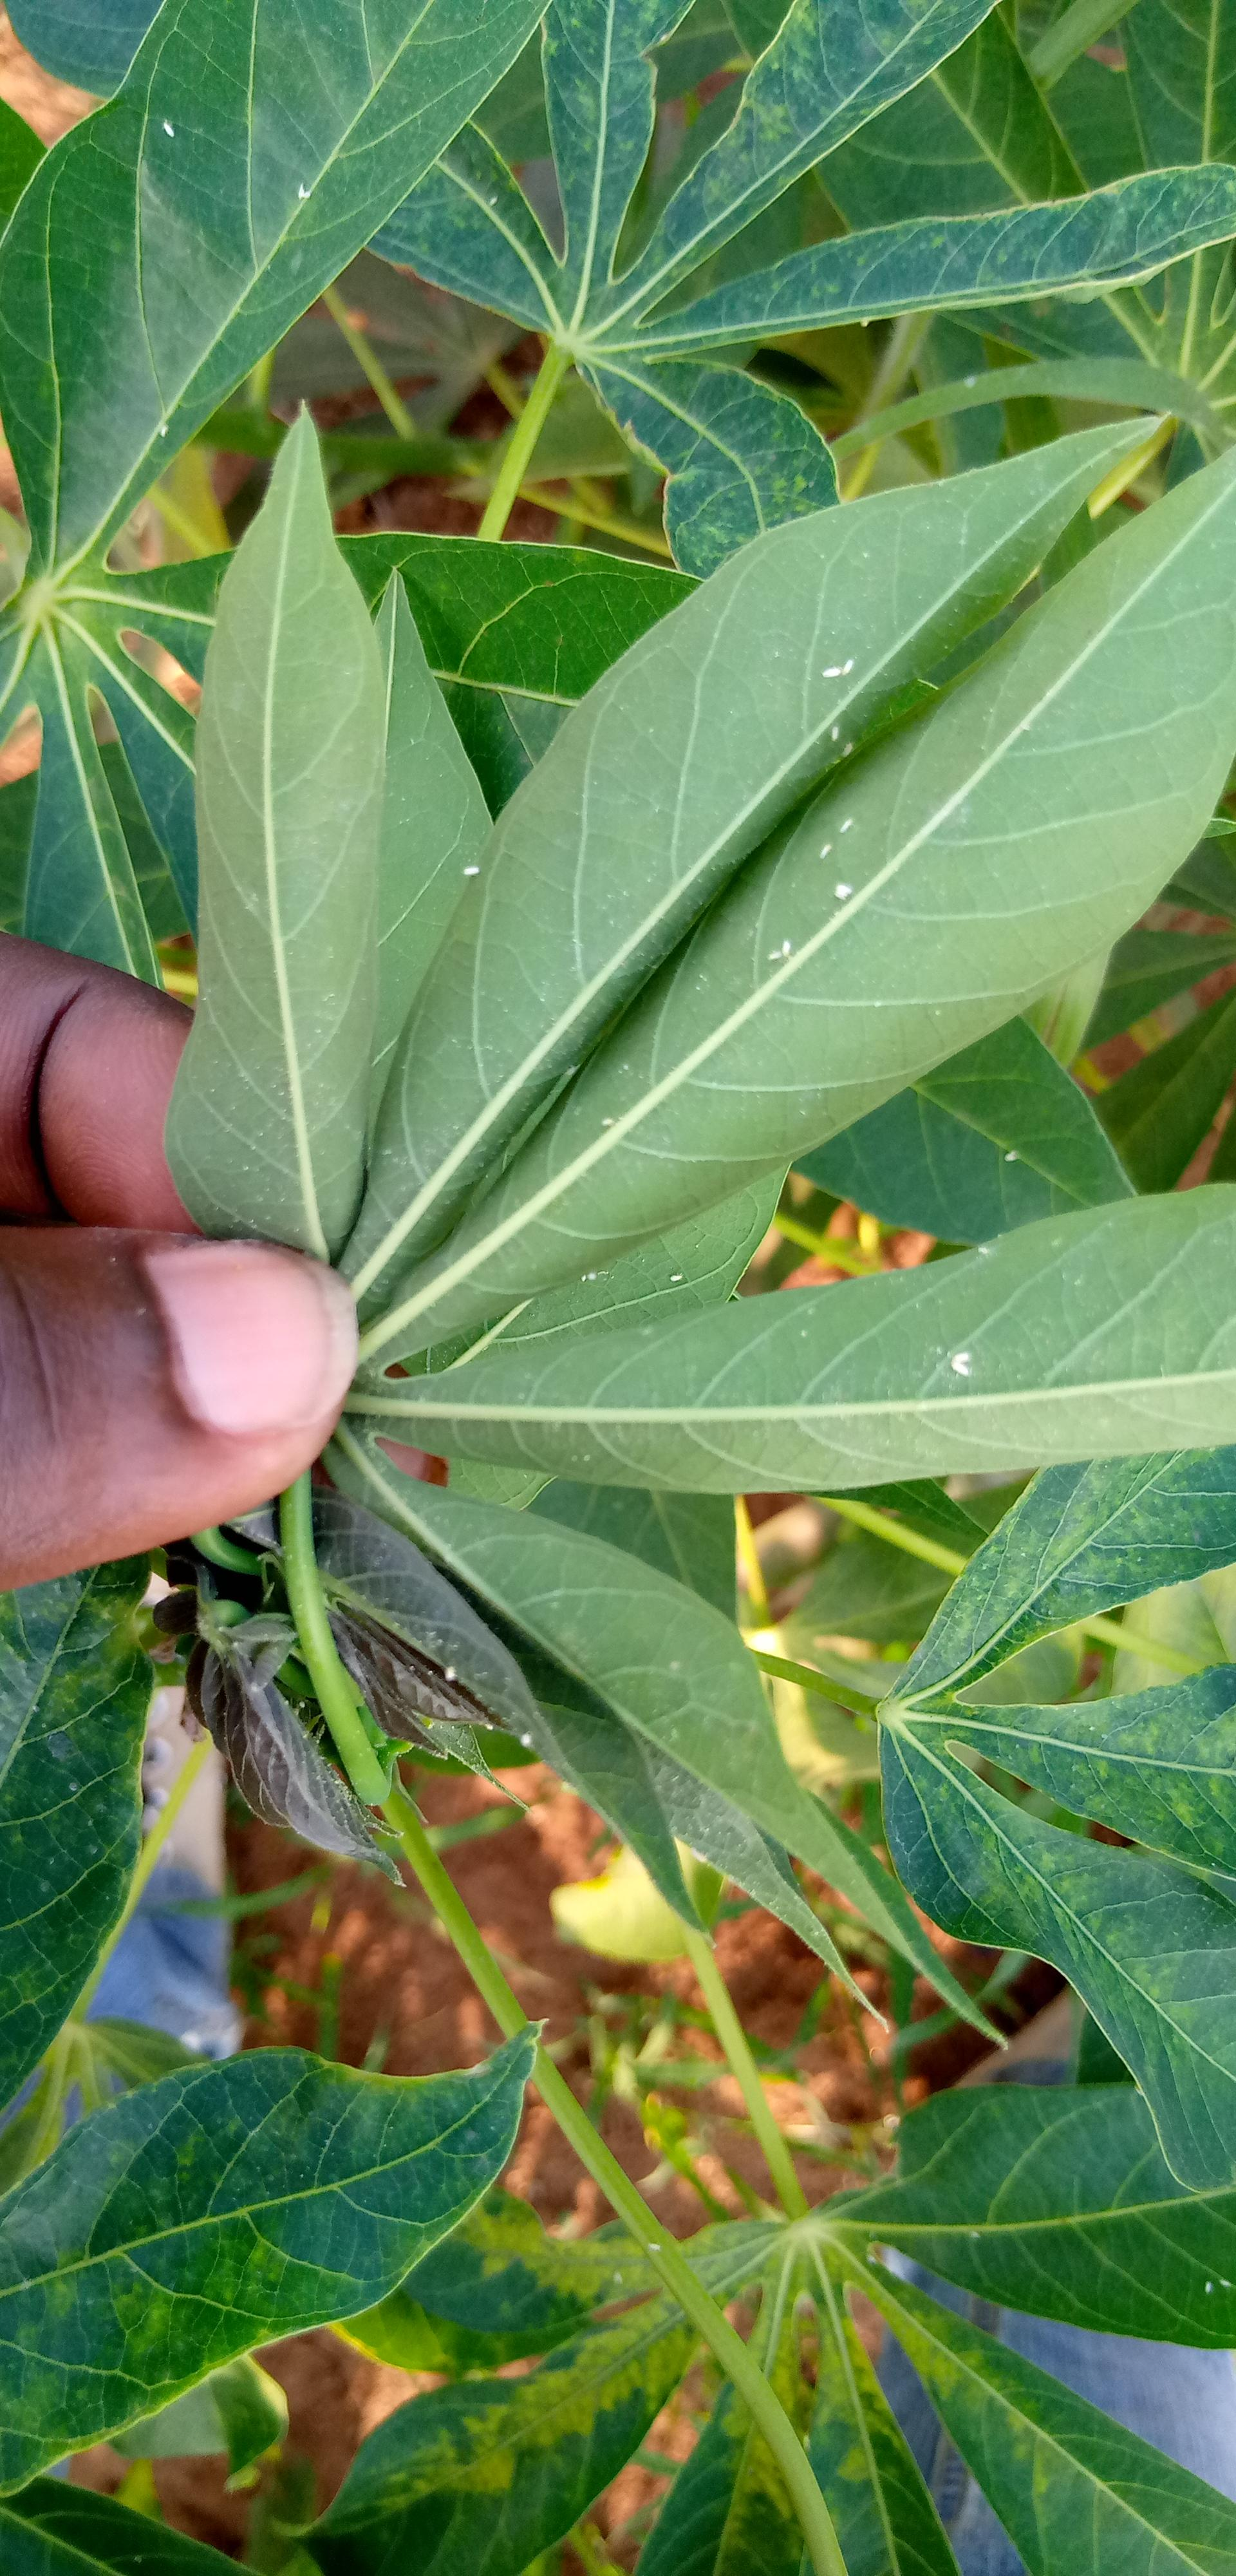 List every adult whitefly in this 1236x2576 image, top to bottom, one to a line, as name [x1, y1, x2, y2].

whitefly [160, 117, 176, 138]
whitefly [295, 182, 312, 202]
whitefly [487, 194, 502, 209]
whitefly [158, 422, 171, 438]
whitefly [840, 654, 857, 677]
whitefly [818, 663, 839, 682]
whitefly [828, 722, 843, 743]
whitefly [840, 740, 857, 762]
whitefly [836, 815, 857, 836]
whitefly [816, 842, 835, 864]
whitefly [458, 862, 482, 878]
whitefly [831, 879, 854, 904]
whitefly [780, 936, 796, 960]
whitefly [597, 1112, 619, 1132]
whitefly [998, 1146, 1026, 1168]
whitefly [668, 1271, 688, 1286]
whitefly [946, 1345, 974, 1381]
whitefly [443, 1661, 459, 1685]
whitefly [516, 1730, 536, 1751]
whitefly [646, 2240, 662, 2253]
whitefly [1219, 2273, 1235, 2293]
whitefly [1200, 2278, 1214, 2299]